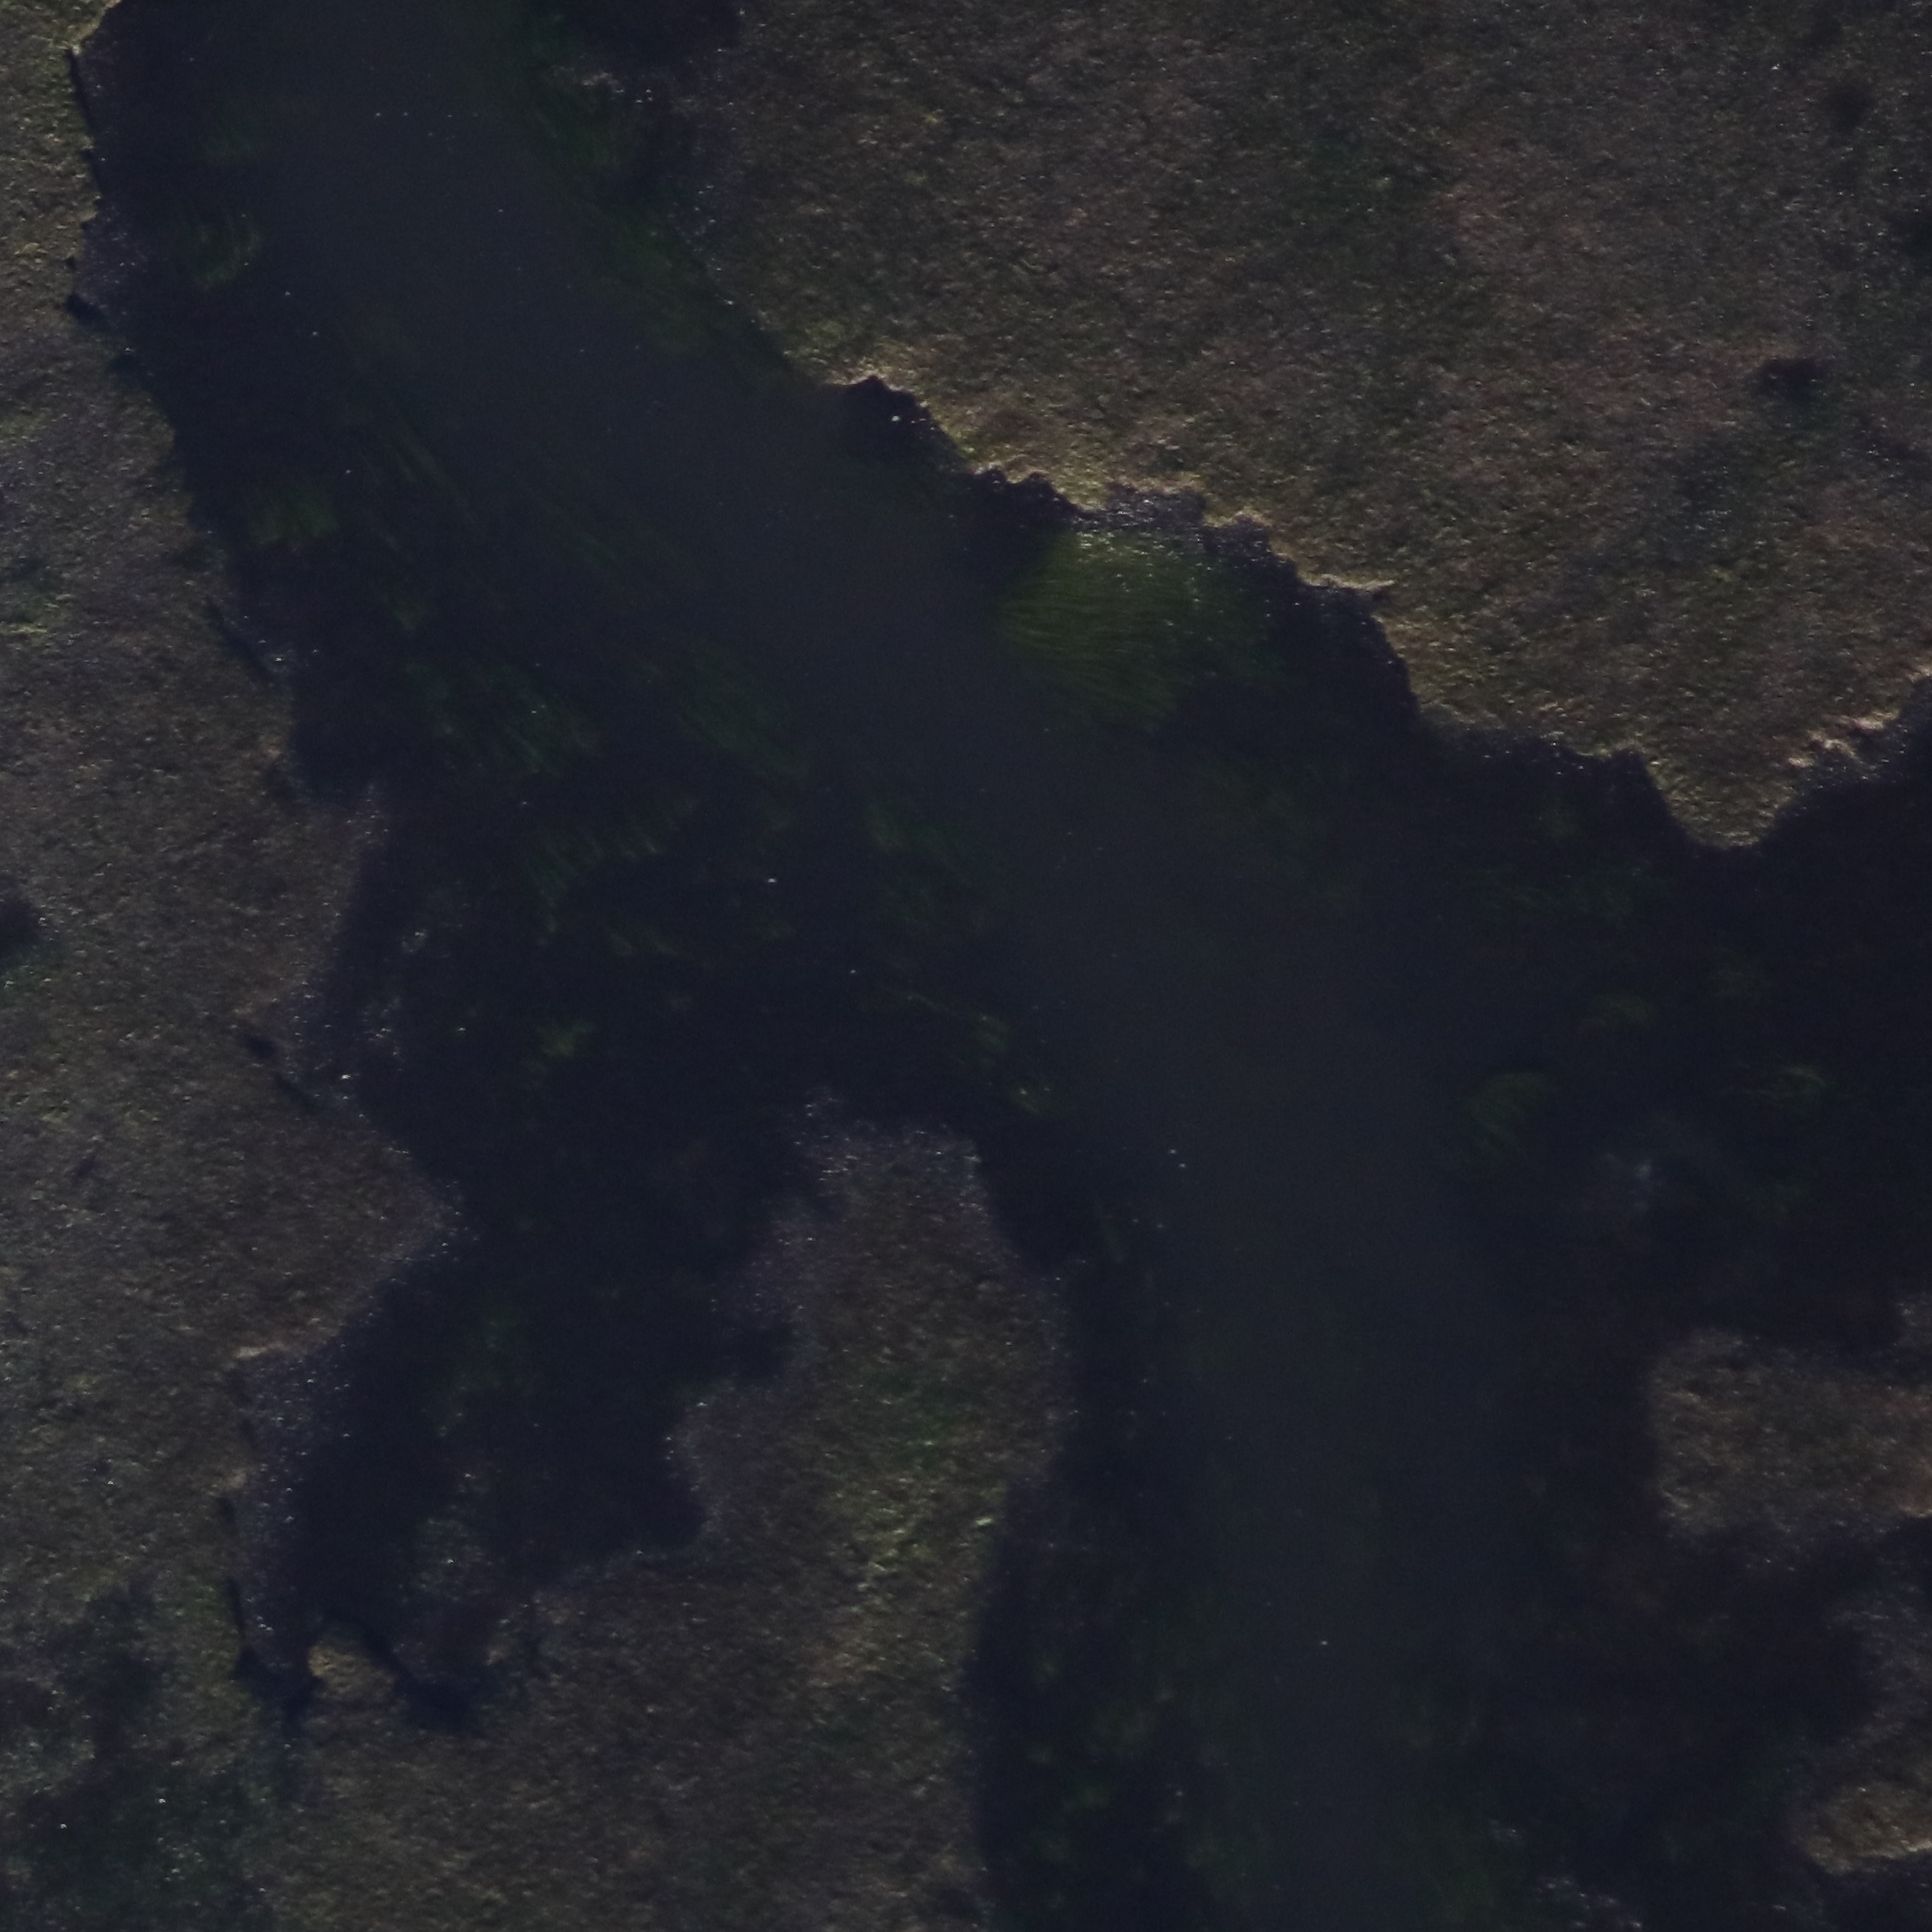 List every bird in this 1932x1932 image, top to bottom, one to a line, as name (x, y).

None